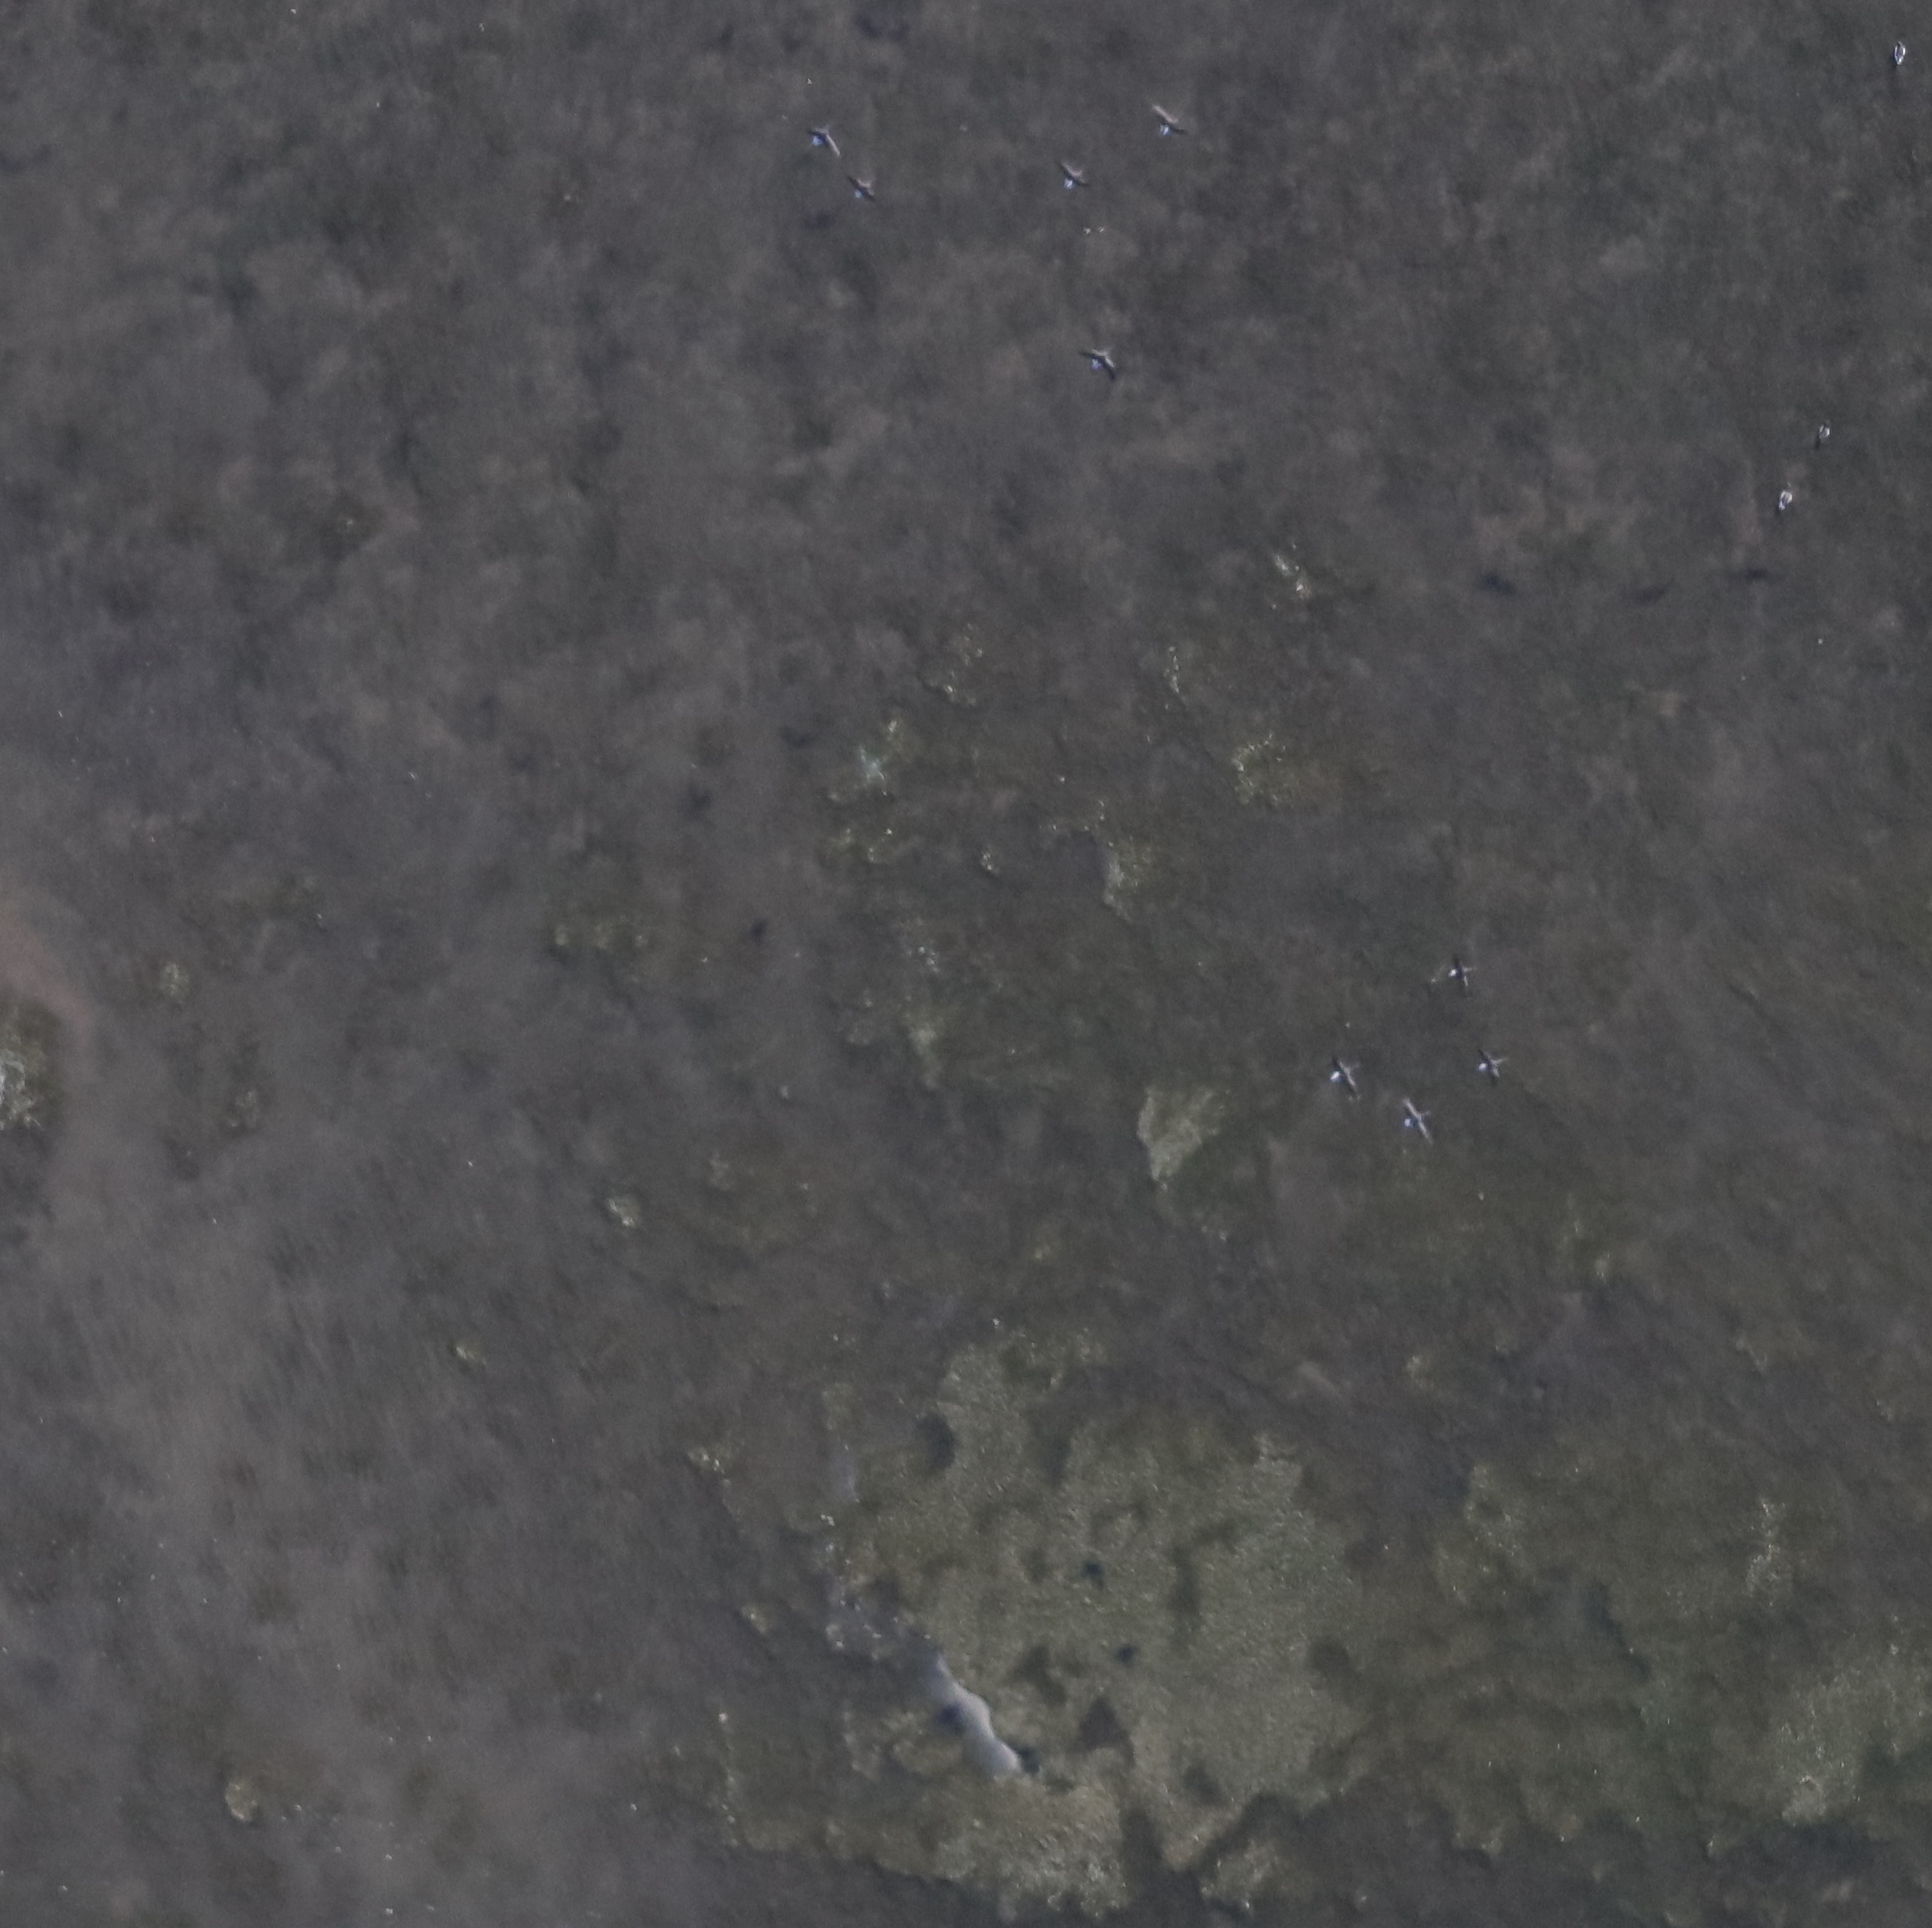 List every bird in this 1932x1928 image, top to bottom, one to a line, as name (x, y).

brant (1902, 42)
brant (1170, 121)
brant (832, 146)
brant (1071, 179)
brant (862, 193)
brant (1107, 355)
brant (1823, 434)
brant (1785, 504)
brant (1460, 976)
brant (1489, 1070)
brant (1345, 1077)
brant (1413, 1116)